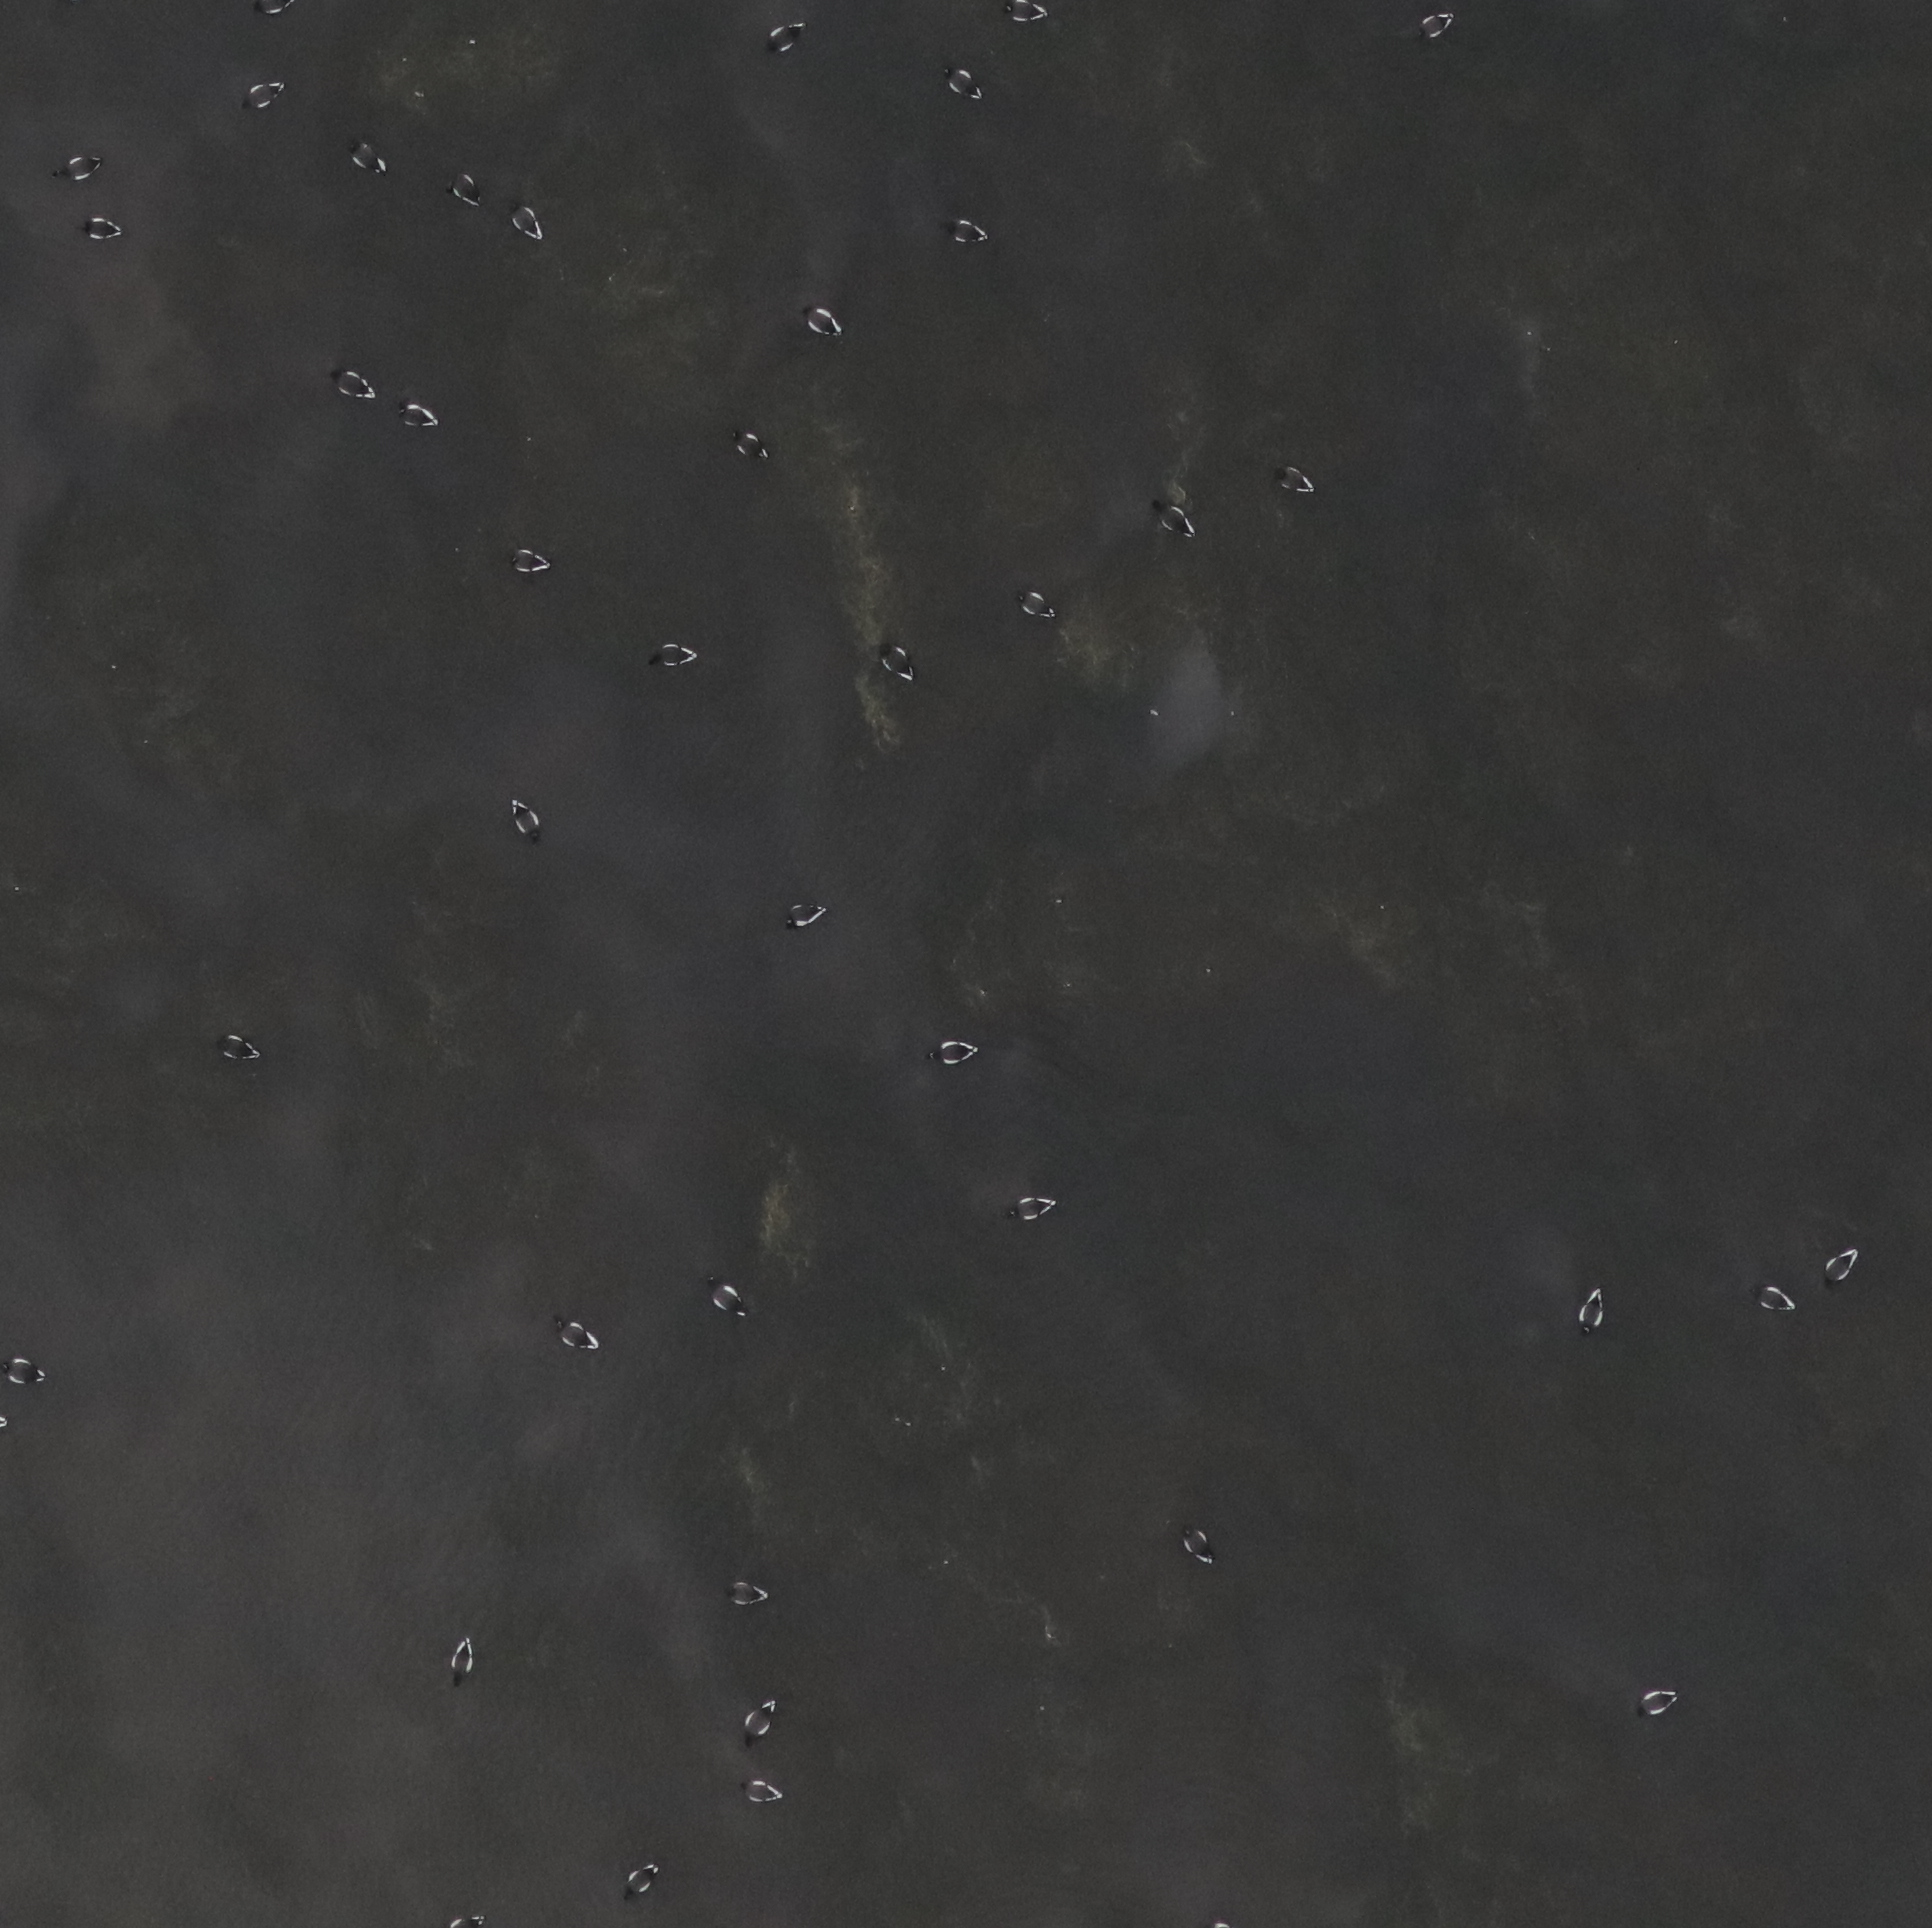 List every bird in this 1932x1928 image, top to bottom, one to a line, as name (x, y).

brant (274, 1)
brant (1026, 11)
brant (1436, 26)
brant (784, 36)
brant (962, 82)
brant (263, 95)
brant (365, 158)
brant (79, 167)
brant (464, 188)
brant (525, 219)
brant (99, 226)
brant (966, 231)
brant (820, 322)
brant (353, 384)
brant (414, 414)
brant (749, 443)
brant (1296, 477)
brant (1175, 519)
brant (527, 560)
brant (1035, 604)
brant (671, 655)
brant (897, 661)
brant (526, 819)
brant (804, 914)
brant (237, 1049)
brant (954, 1052)
brant (1033, 1209)
brant (1838, 1269)
brant (727, 1298)
brant (1776, 1301)
brant (1591, 1313)
brant (576, 1336)
brant (22, 1372)
brant (1199, 1545)
brant (745, 1594)
brant (462, 1662)
brant (1655, 1702)
brant (757, 1722)
brant (757, 1792)
brant (641, 1882)
brant (462, 1925)